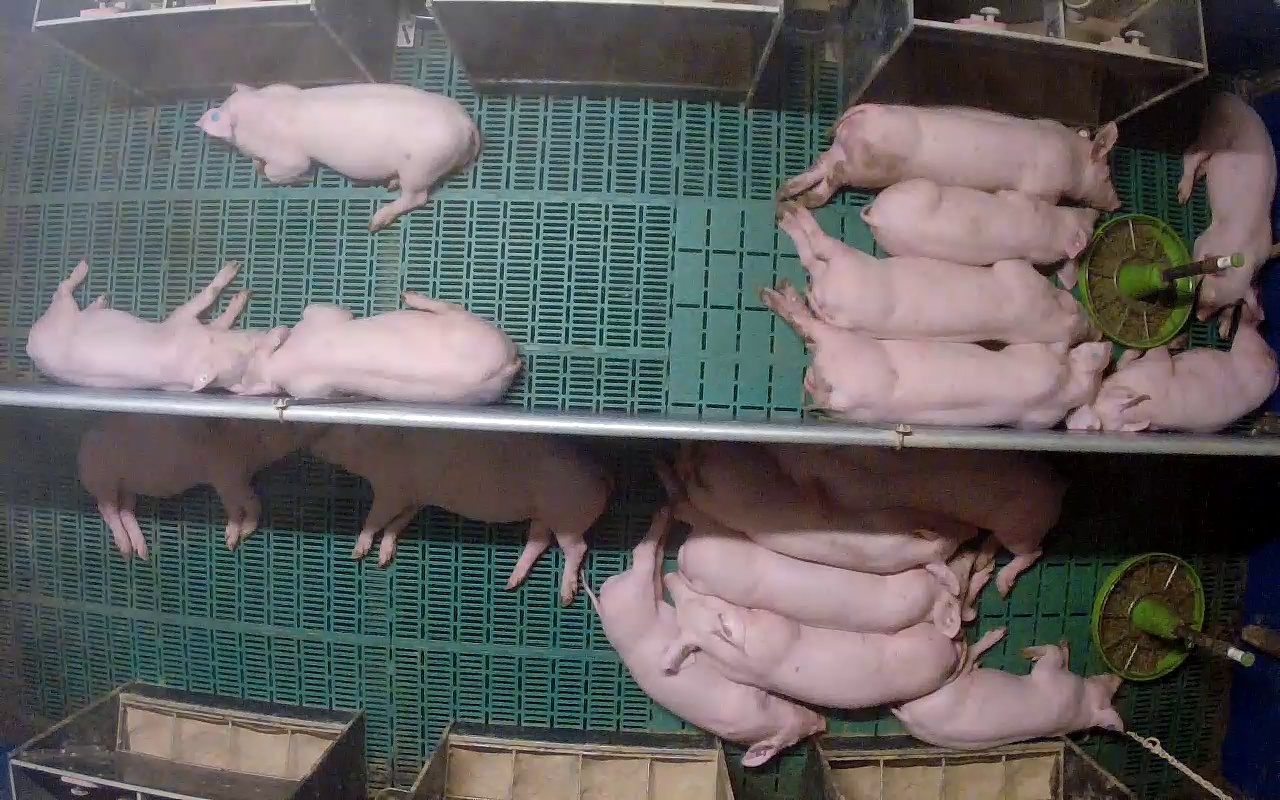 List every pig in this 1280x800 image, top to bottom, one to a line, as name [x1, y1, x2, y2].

pig [194, 82, 482, 234]
pig [1177, 90, 1275, 338]
pig [774, 103, 1123, 209]
pig [860, 177, 1098, 290]
pig [778, 198, 1104, 362]
pig [26, 257, 268, 394]
pig [757, 277, 1111, 433]
pig [241, 290, 523, 405]
pig [1094, 302, 1278, 434]
pig [77, 413, 323, 565]
pig [309, 425, 617, 608]
pig [680, 442, 980, 595]
pig [766, 444, 1060, 597]
pig [658, 462, 977, 640]
pig [578, 506, 827, 769]
pig [659, 573, 970, 716]
pig [890, 625, 1123, 752]